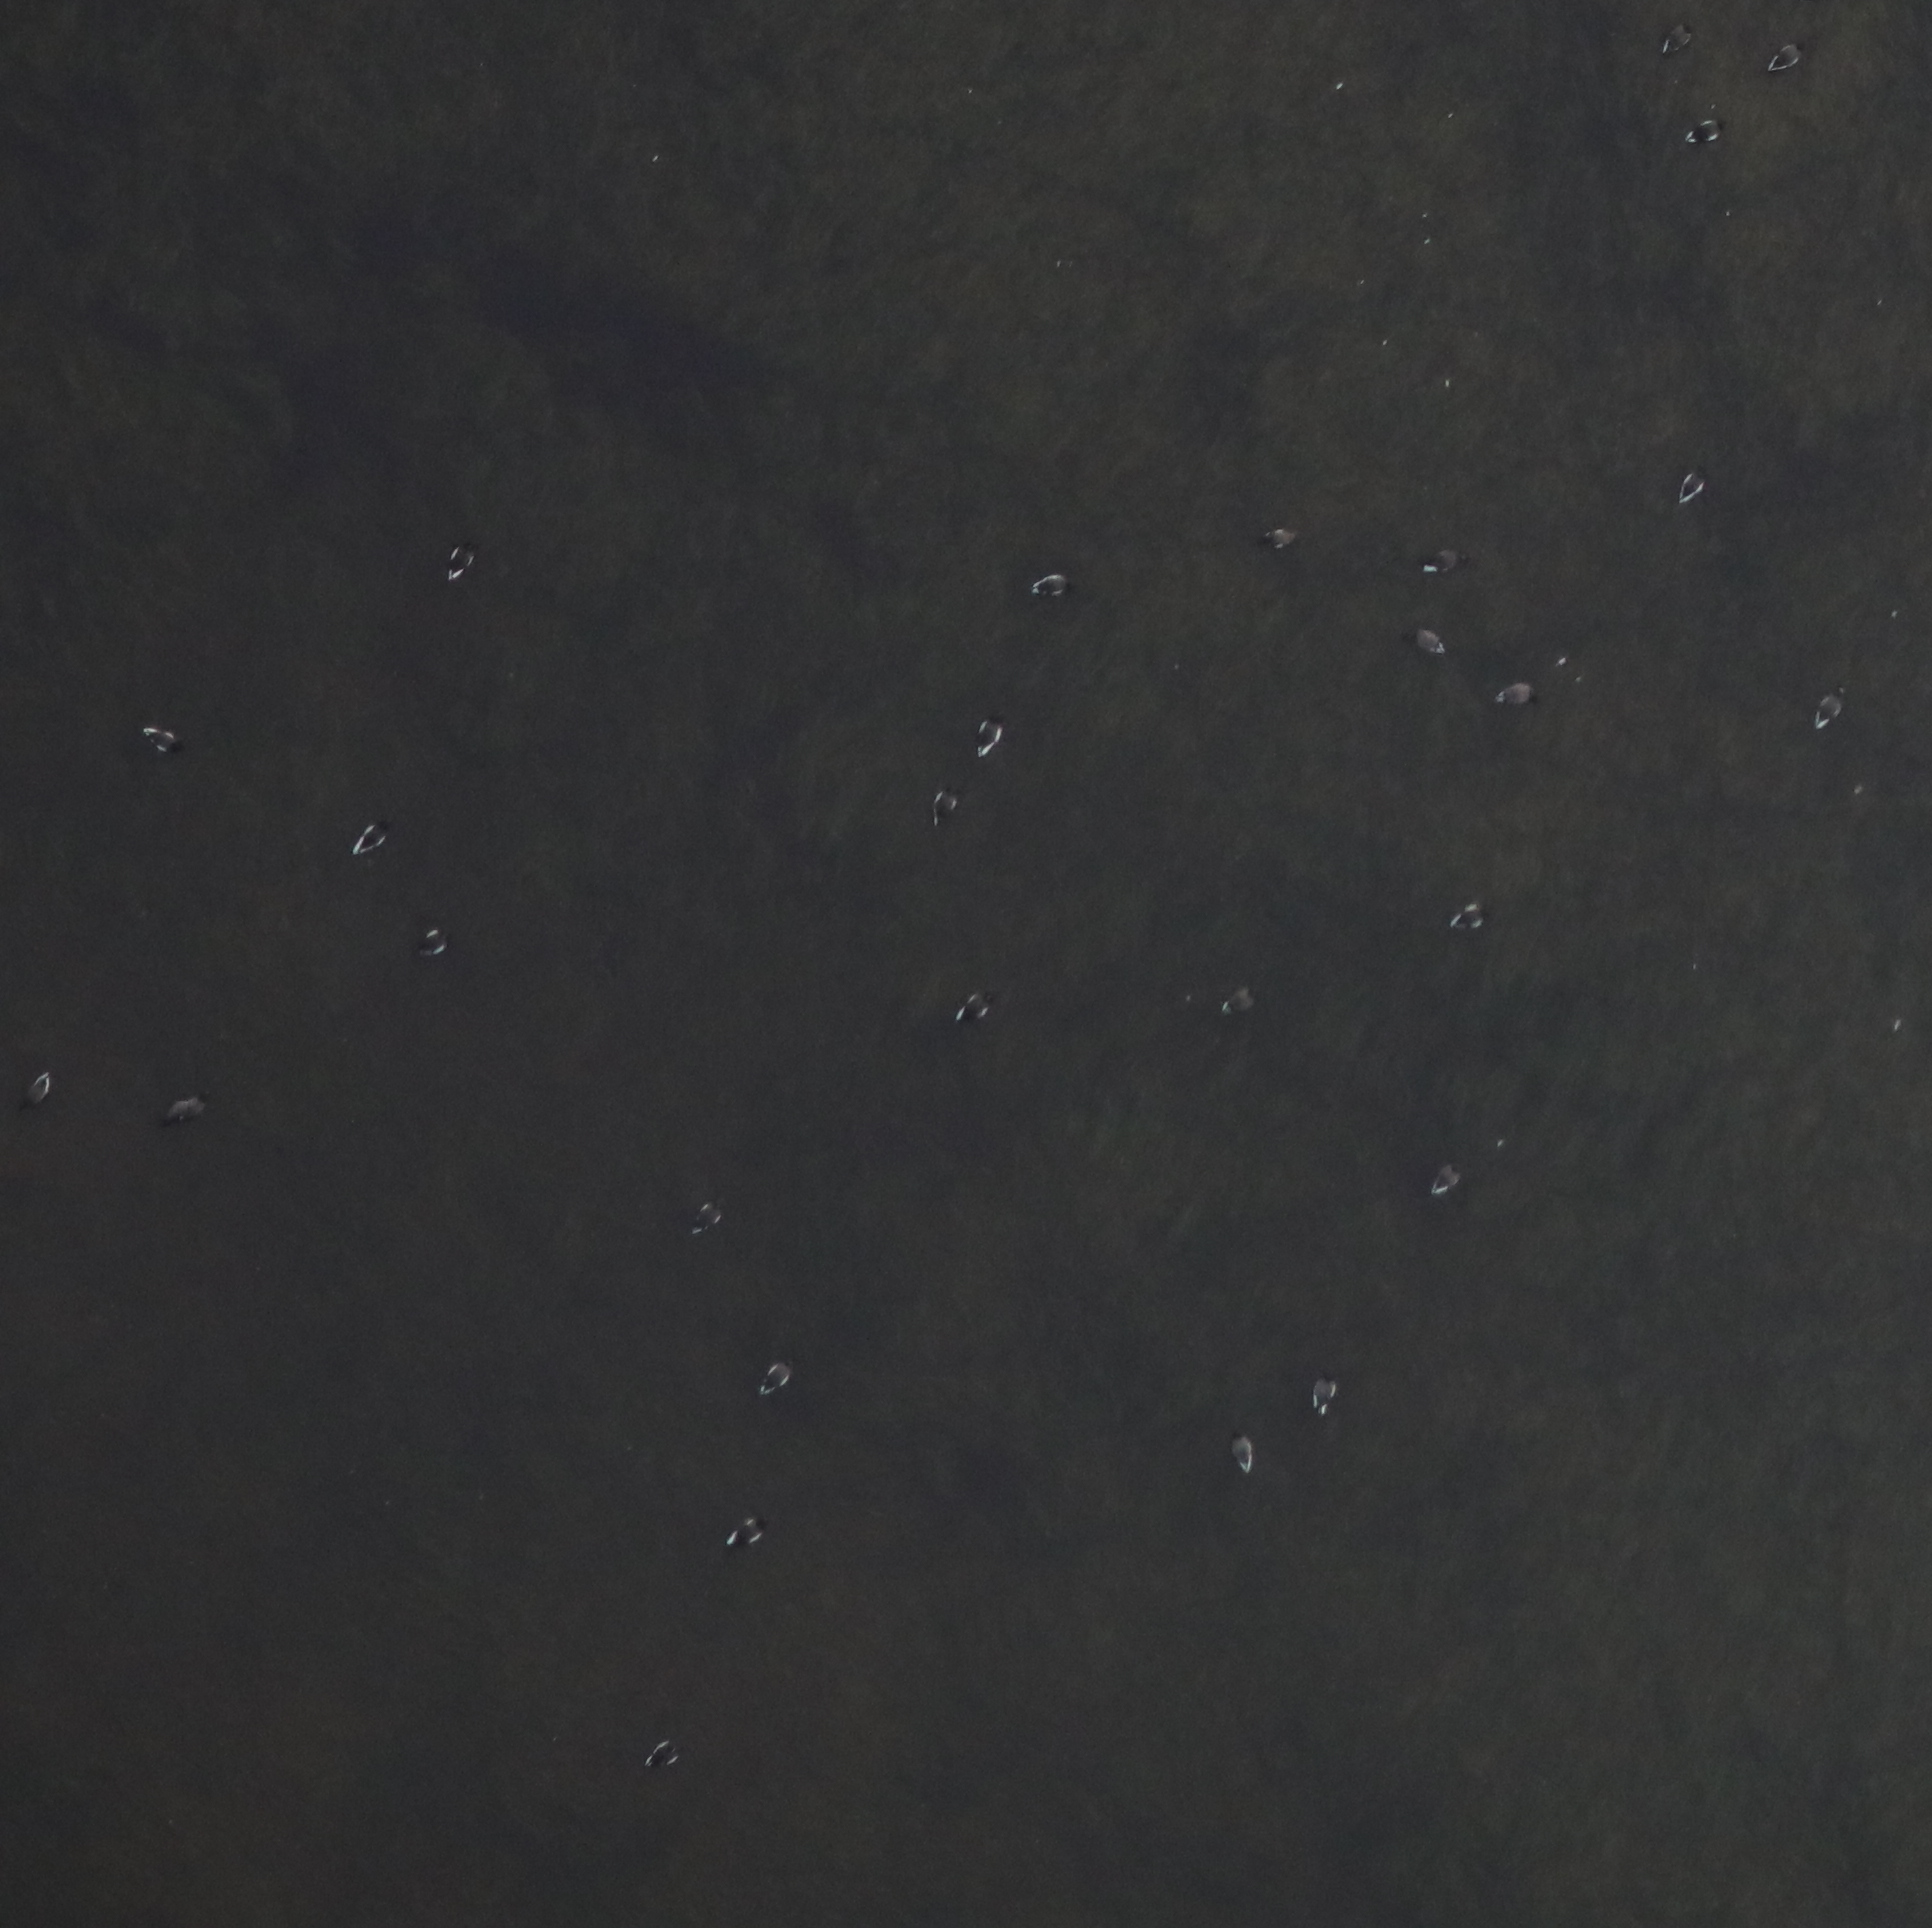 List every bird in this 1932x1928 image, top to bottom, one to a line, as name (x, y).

brant (1787, 57)
brant (1706, 132)
brant (1692, 486)
brant (1283, 542)
brant (459, 558)
brant (1444, 560)
brant (1052, 586)
brant (1428, 641)
brant (1517, 694)
brant (1828, 707)
brant (988, 734)
brant (163, 739)
brant (944, 802)
brant (373, 835)
brant (1468, 916)
brant (435, 943)
brant (1237, 997)
brant (978, 1008)
brant (40, 1089)
other bird (182, 1110)
brant (1447, 1184)
brant (705, 1214)
brant (775, 1377)
brant (1324, 1391)
brant (1243, 1451)
brant (746, 1532)
brant (656, 1750)